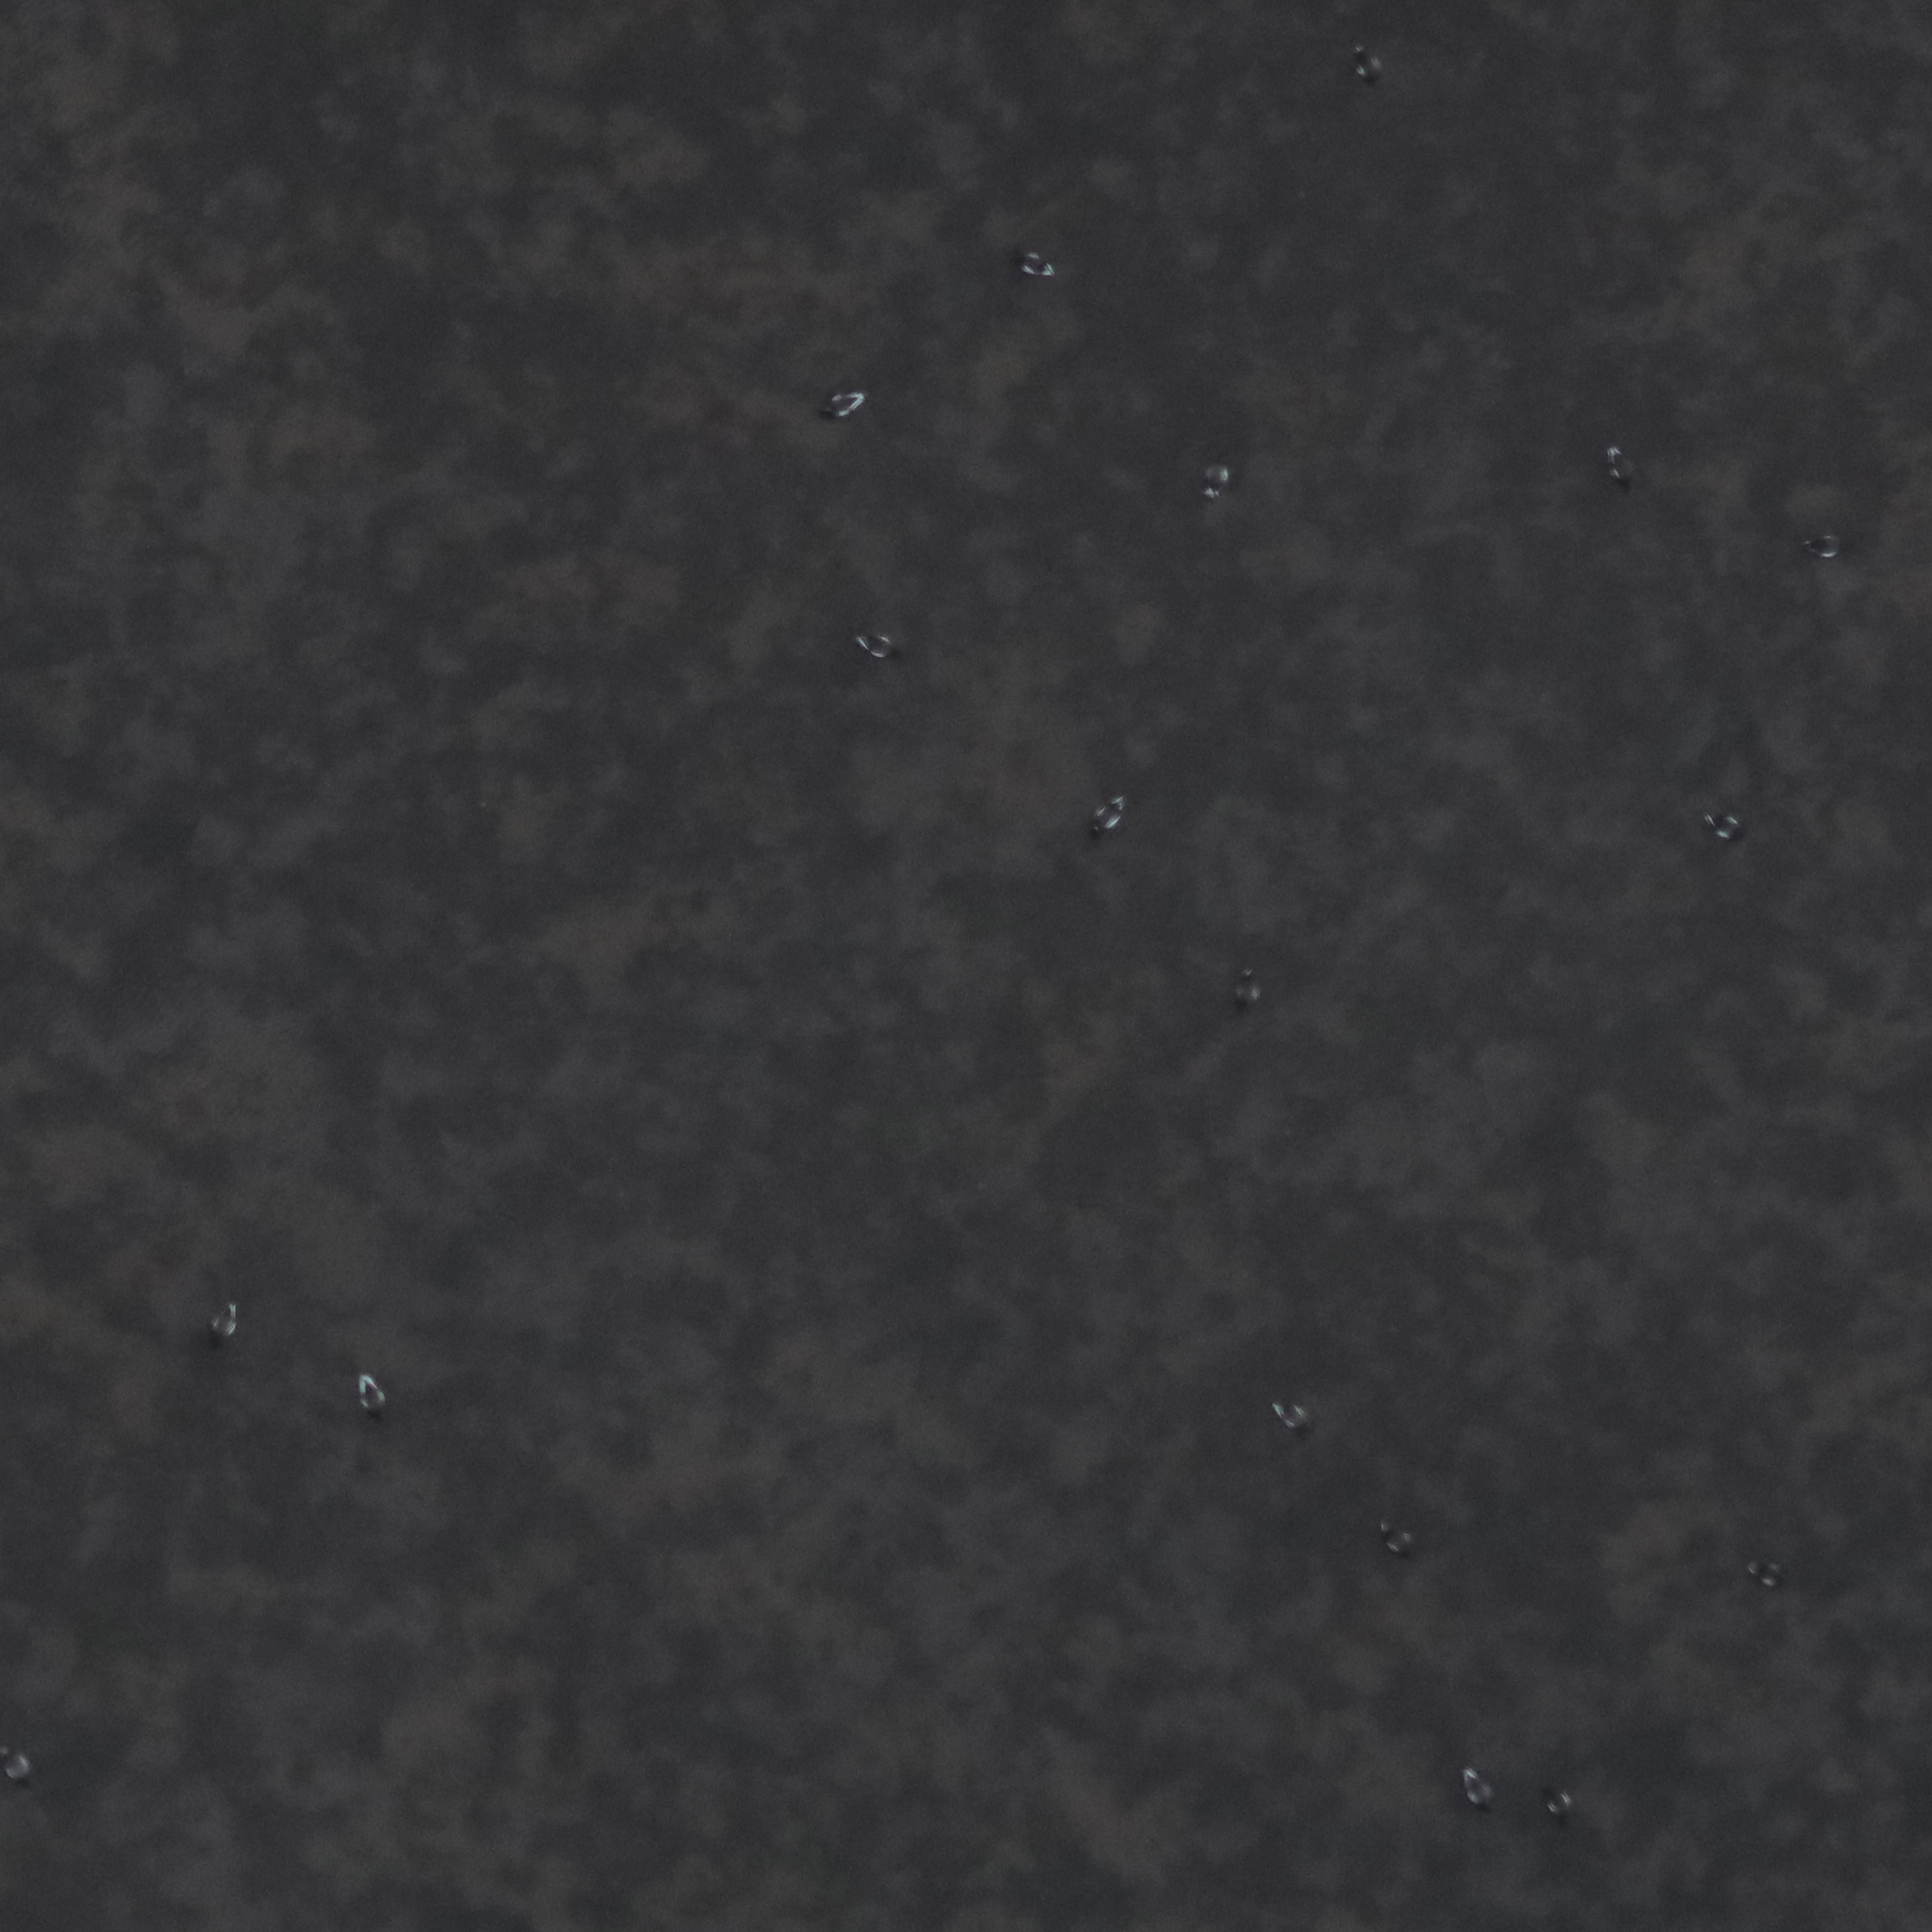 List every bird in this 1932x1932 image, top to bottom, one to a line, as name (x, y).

brant (1368, 62)
brant (1035, 265)
brant (843, 405)
brant (1616, 468)
brant (1217, 476)
brant (1824, 548)
brant (877, 646)
brant (1107, 820)
brant (1725, 825)
brant (1245, 991)
brant (222, 1320)
brant (372, 1398)
brant (1297, 1415)
brant (1393, 1534)
brant (1760, 1574)
brant (16, 1766)
brant (1478, 1791)
brant (1560, 1806)